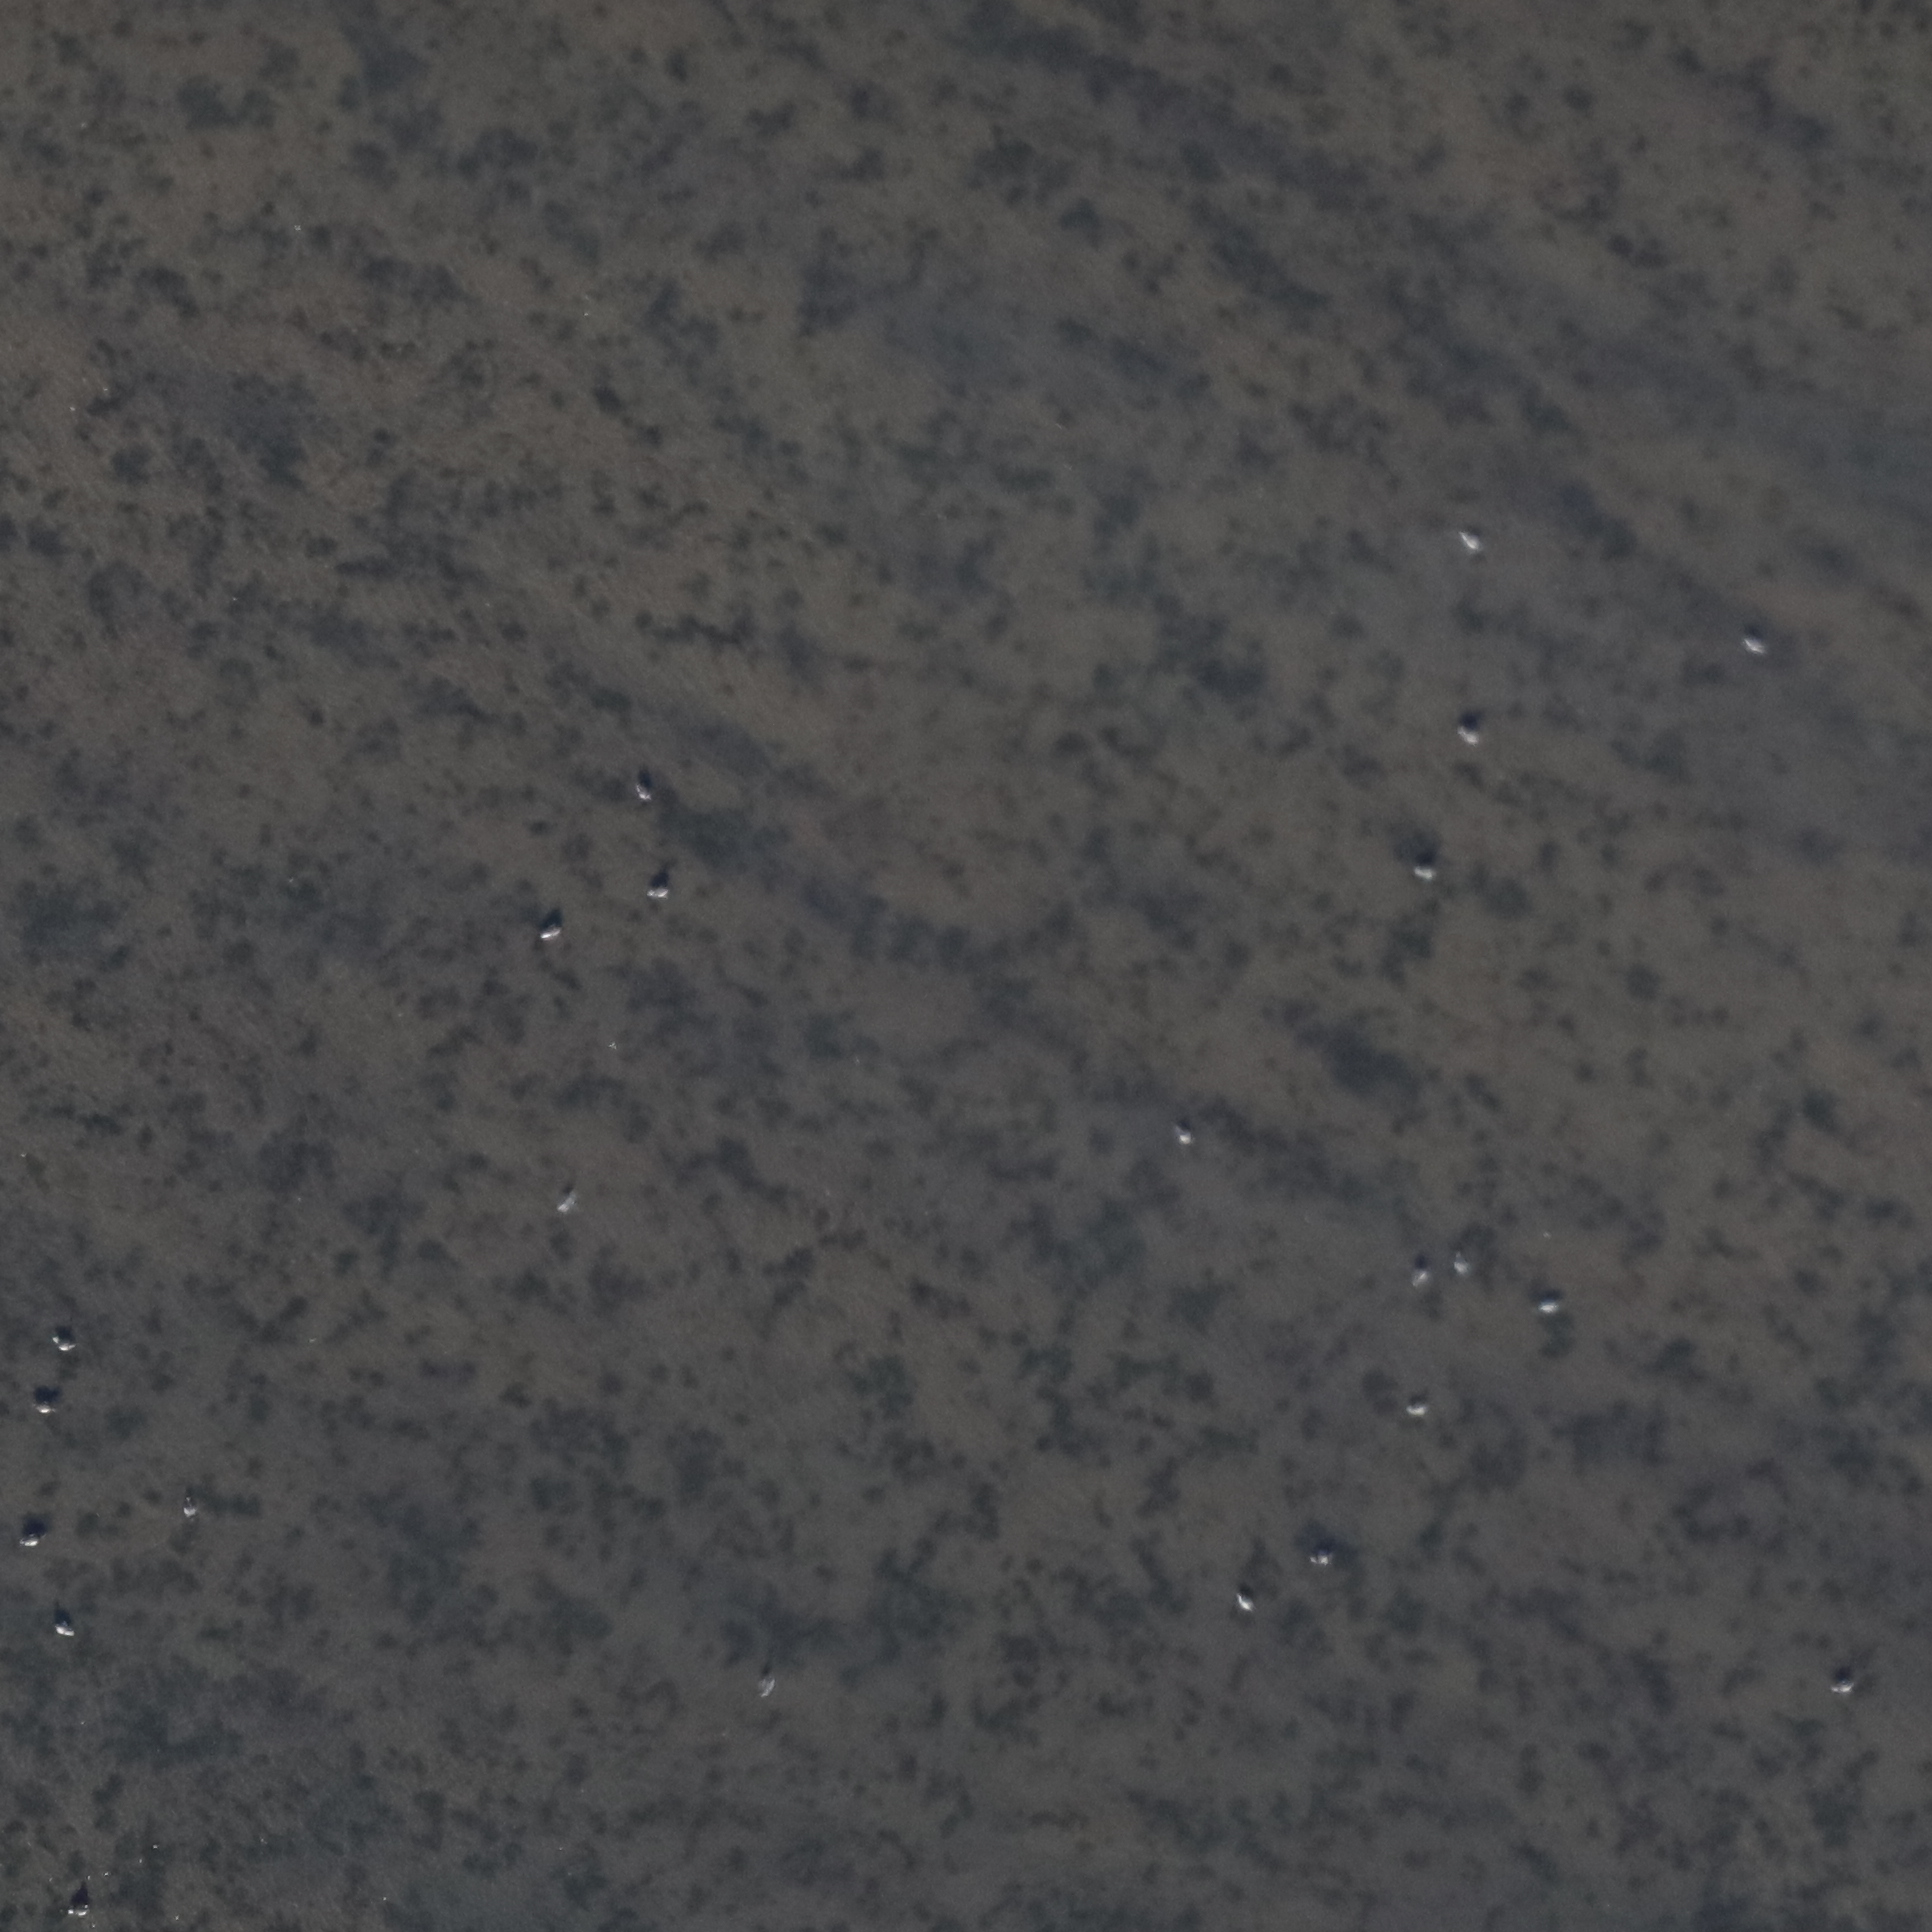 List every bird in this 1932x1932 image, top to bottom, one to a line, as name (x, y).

brant (1475, 539)
brant (1753, 646)
brant (1468, 734)
brant (644, 792)
brant (1426, 873)
brant (660, 892)
brant (551, 929)
brant (1181, 1131)
brant (564, 1193)
brant (1459, 1261)
brant (1414, 1274)
brant (1550, 1304)
brant (65, 1344)
brant (44, 1406)
brant (1415, 1409)
brant (191, 1511)
brant (31, 1540)
brant (1322, 1558)
brant (1248, 1603)
brant (65, 1628)
brant (764, 1685)
brant (1844, 1686)
brant (79, 1910)